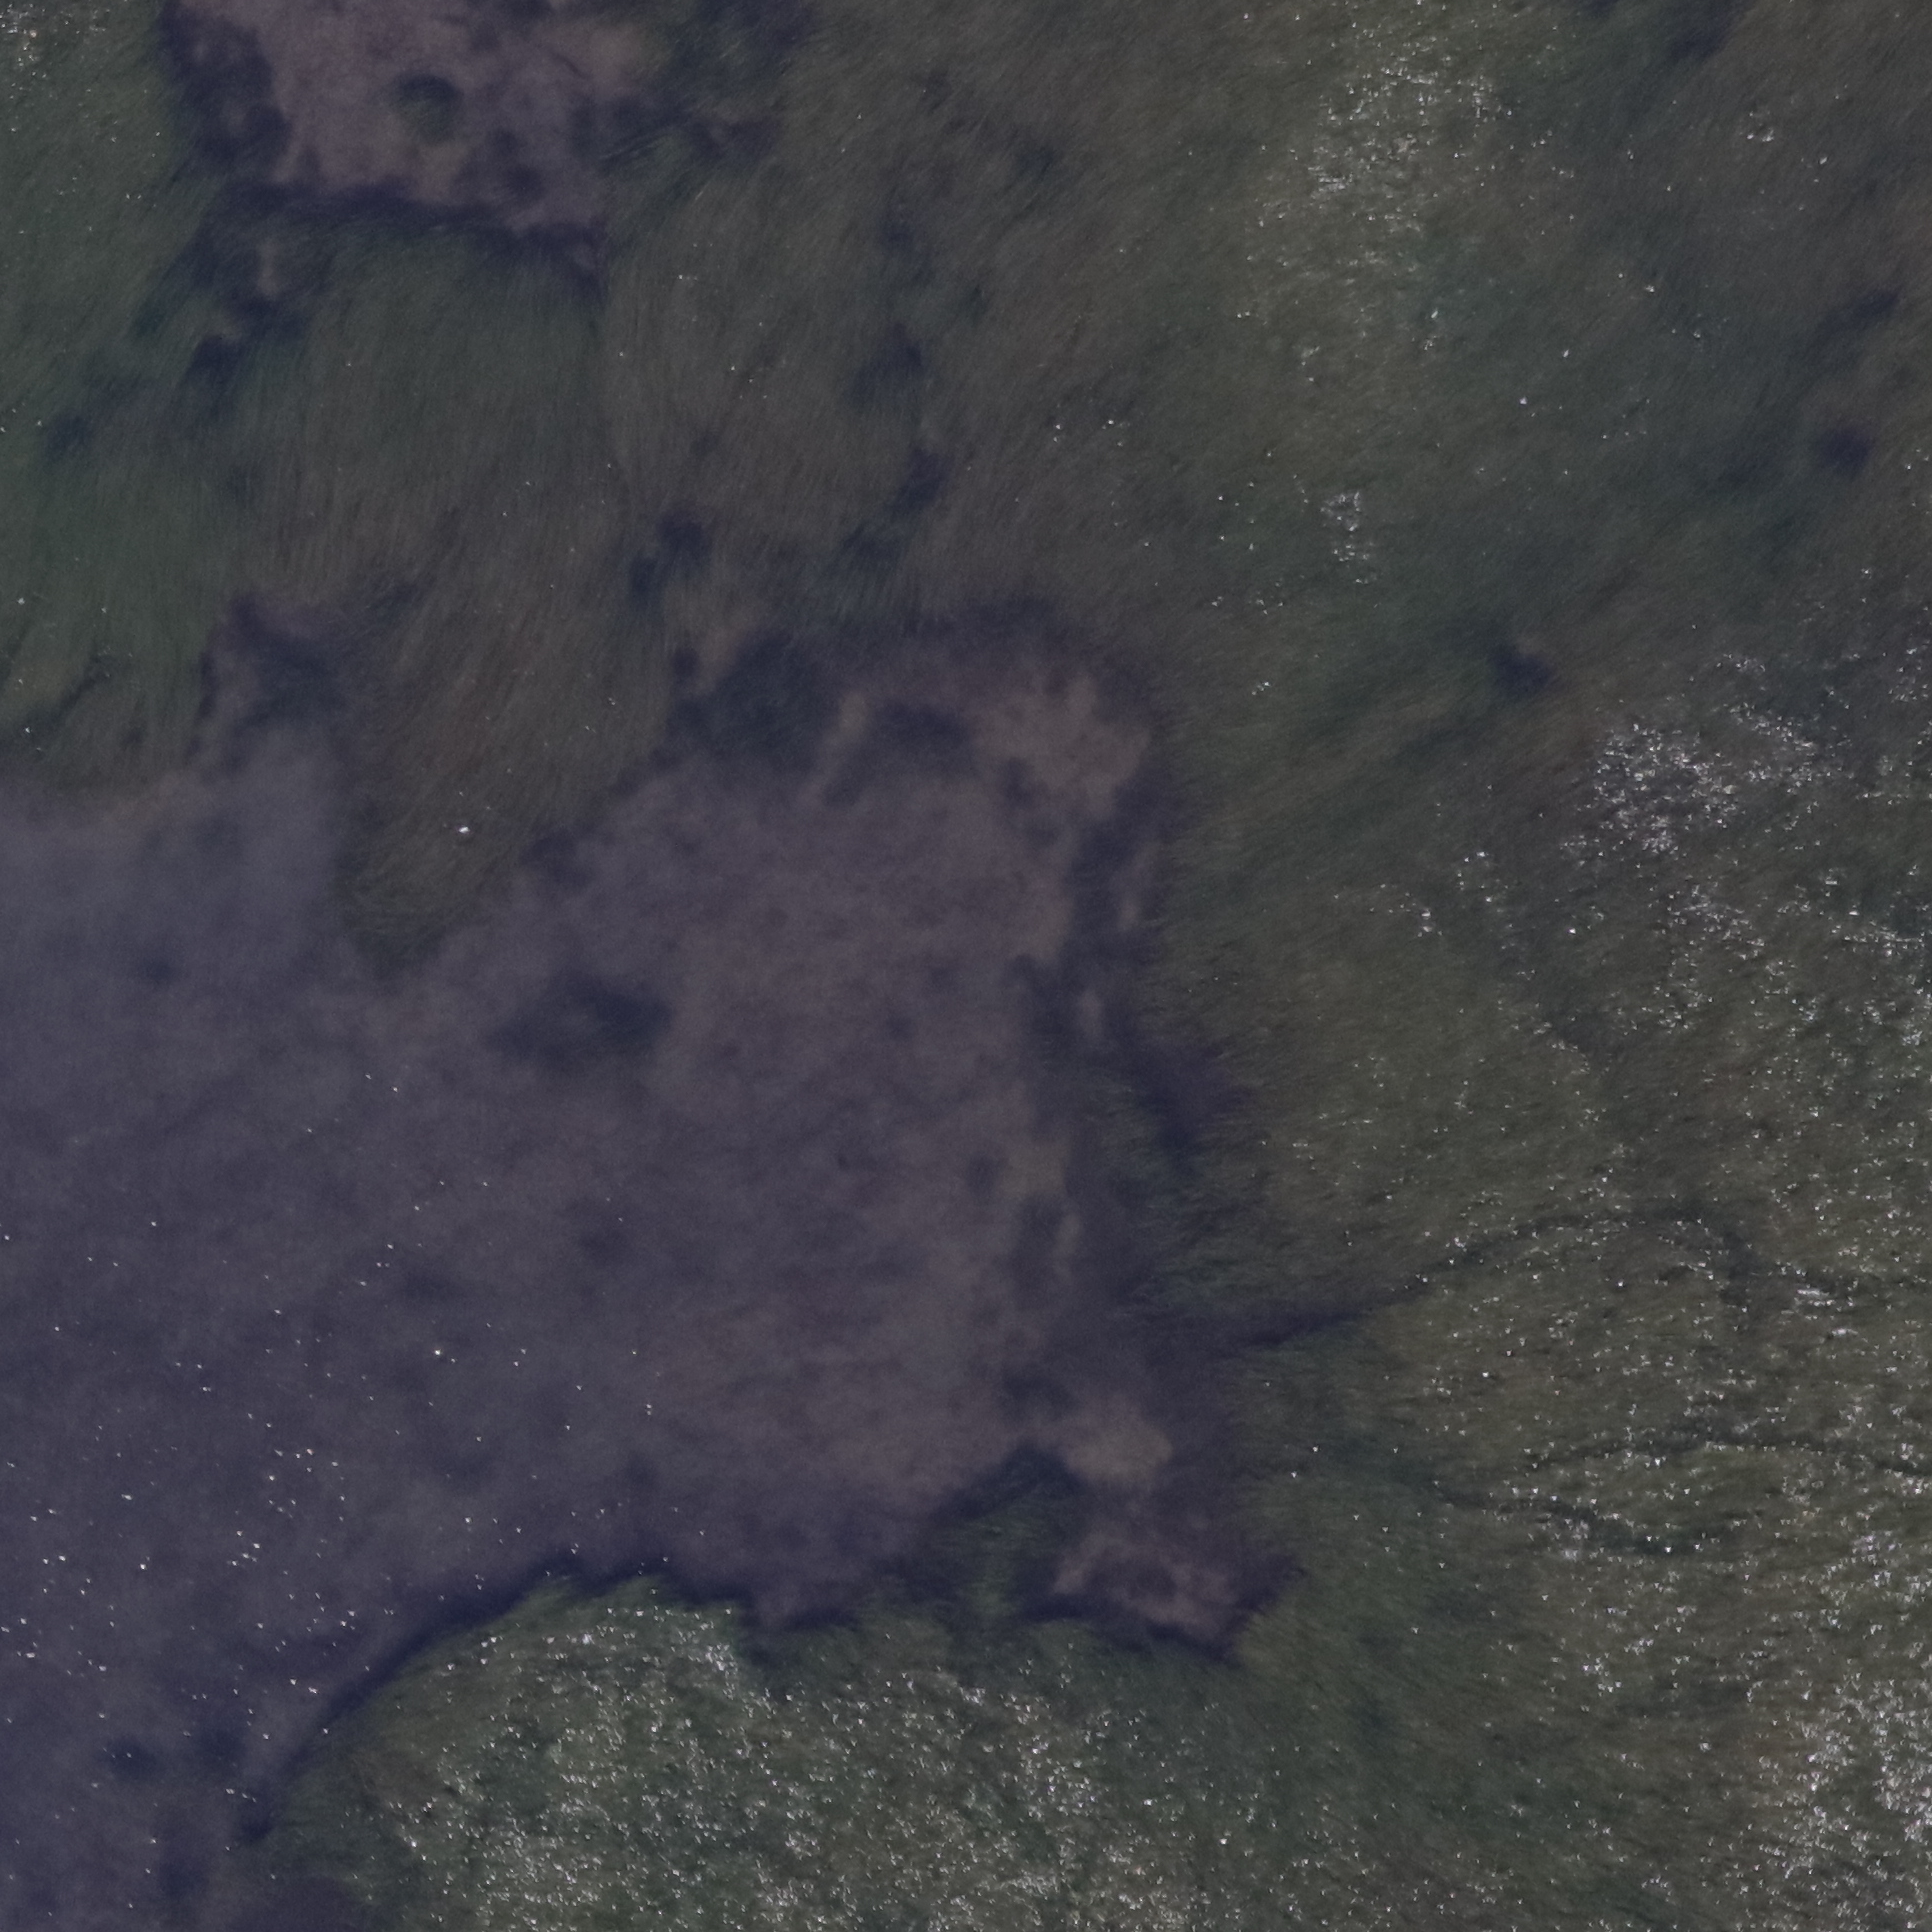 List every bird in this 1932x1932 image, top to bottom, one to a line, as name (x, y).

None